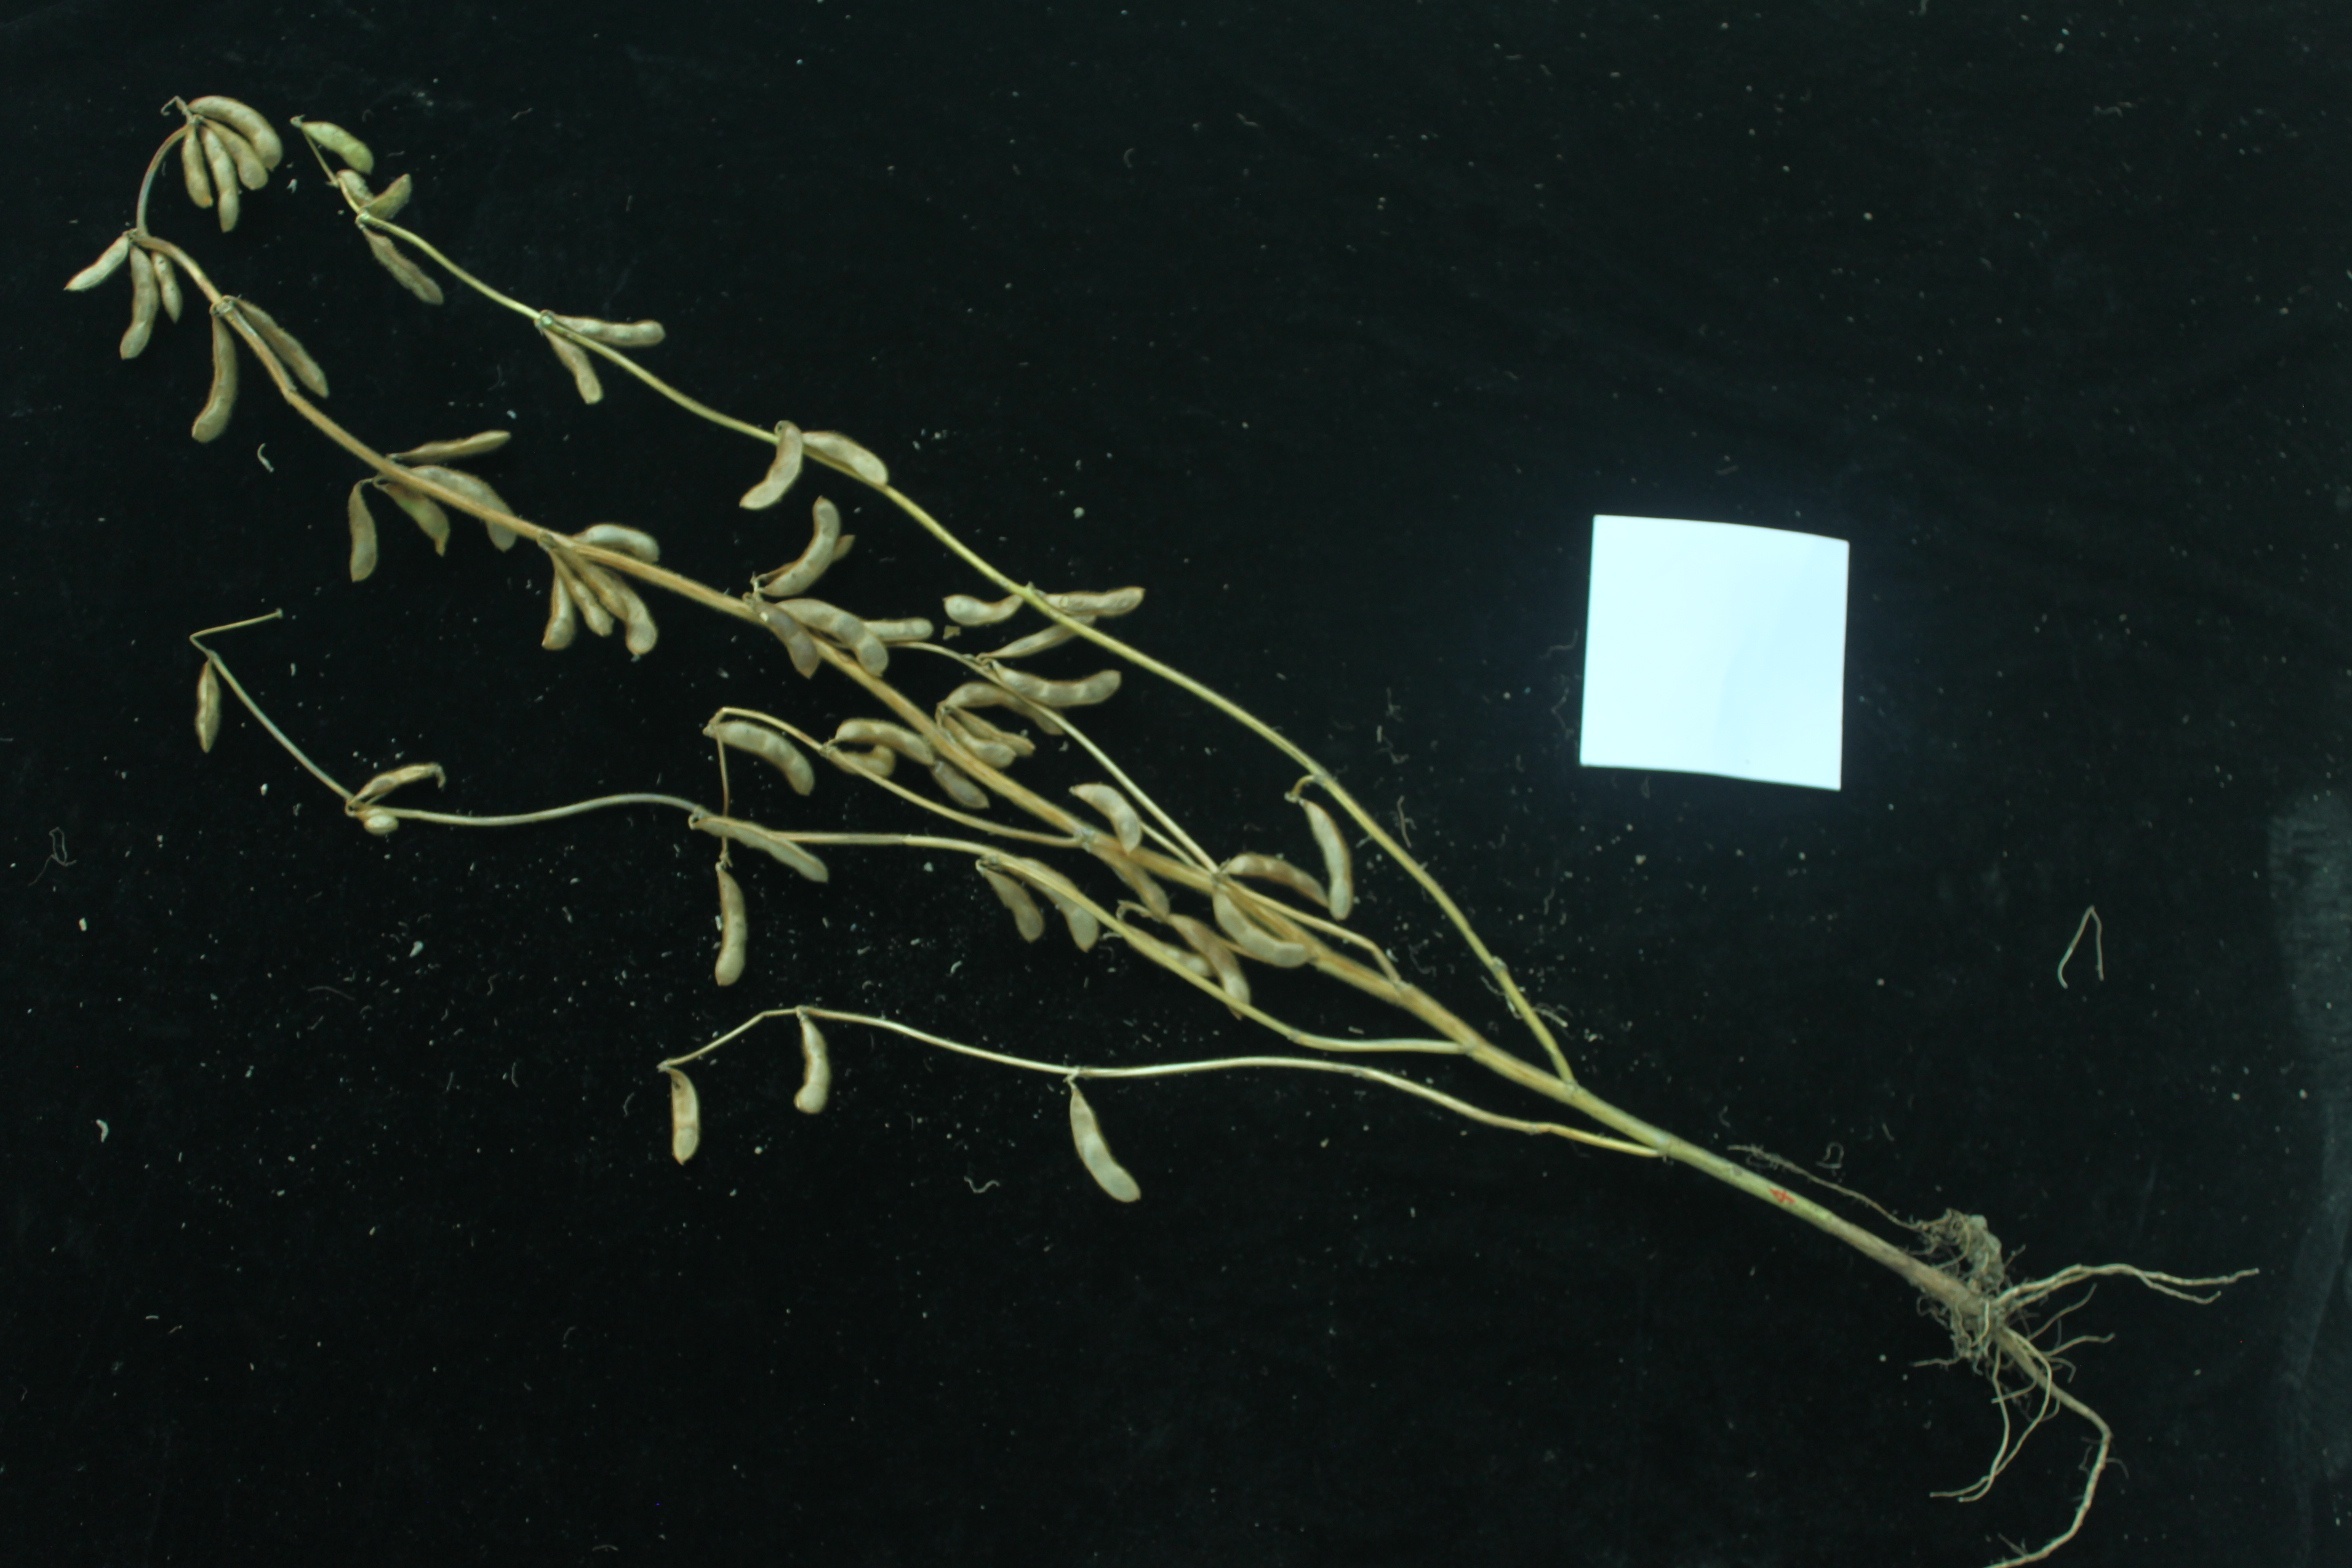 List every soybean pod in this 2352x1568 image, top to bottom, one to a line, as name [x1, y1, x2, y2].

soybean pod [186, 96, 281, 174]
soybean pod [205, 118, 265, 192]
soybean pod [295, 122, 376, 177]
soybean pod [181, 124, 210, 212]
soybean pod [201, 128, 240, 236]
soybean pod [340, 170, 410, 222]
soybean pod [360, 229, 444, 307]
soybean pod [64, 231, 131, 293]
soybean pod [120, 251, 158, 358]
soybean pod [152, 252, 180, 324]
soybean pod [229, 298, 328, 402]
soybean pod [192, 309, 236, 443]
soybean pod [547, 313, 666, 349]
soybean pod [536, 324, 600, 410]
soybean pod [738, 422, 807, 513]
soybean pod [389, 430, 513, 462]
soybean pod [807, 433, 886, 489]
soybean pod [405, 470, 518, 552]
soybean pod [379, 482, 449, 556]
soybean pod [347, 483, 379, 586]
soybean pod [763, 495, 840, 595]
soybean pod [557, 522, 662, 566]
soybean pod [760, 537, 854, 576]
soybean pod [548, 540, 631, 623]
soybean pod [541, 546, 614, 637]
soybean pod [570, 550, 659, 658]
soybean pod [542, 567, 579, 654]
soybean pod [1036, 588, 1145, 616]
soybean pod [942, 589, 1027, 629]
soybean pod [753, 594, 820, 679]
soybean pod [774, 599, 887, 680]
soybean pod [979, 614, 1101, 656]
soybean pod [821, 619, 934, 648]
soybean pod [993, 659, 1120, 709]
soybean pod [197, 661, 222, 751]
soybean pod [943, 682, 1065, 736]
soybean pod [961, 713, 1034, 760]
soybean pod [835, 719, 937, 768]
soybean pod [946, 720, 1019, 770]
soybean pod [706, 721, 813, 795]
soybean pod [827, 746, 897, 778]
soybean pod [929, 756, 987, 806]
soybean pod [350, 762, 444, 803]
soybean pod [1070, 785, 1143, 860]
soybean pod [1293, 794, 1356, 921]
soybean pod [355, 811, 399, 840]
soybean pod [692, 819, 828, 883]
soybean pod [1089, 844, 1169, 923]
soybean pod [1221, 853, 1329, 910]
soybean pod [996, 859, 1097, 950]
soybean pod [714, 861, 744, 987]
soybean pod [978, 868, 1044, 941]
soybean pod [1214, 884, 1315, 969]
soybean pod [1144, 912, 1249, 1020]
soybean pod [1115, 928, 1217, 977]
soybean pod [792, 1011, 829, 1116]
soybean pod [667, 1071, 698, 1164]
soybean pod [1067, 1081, 1142, 1202]